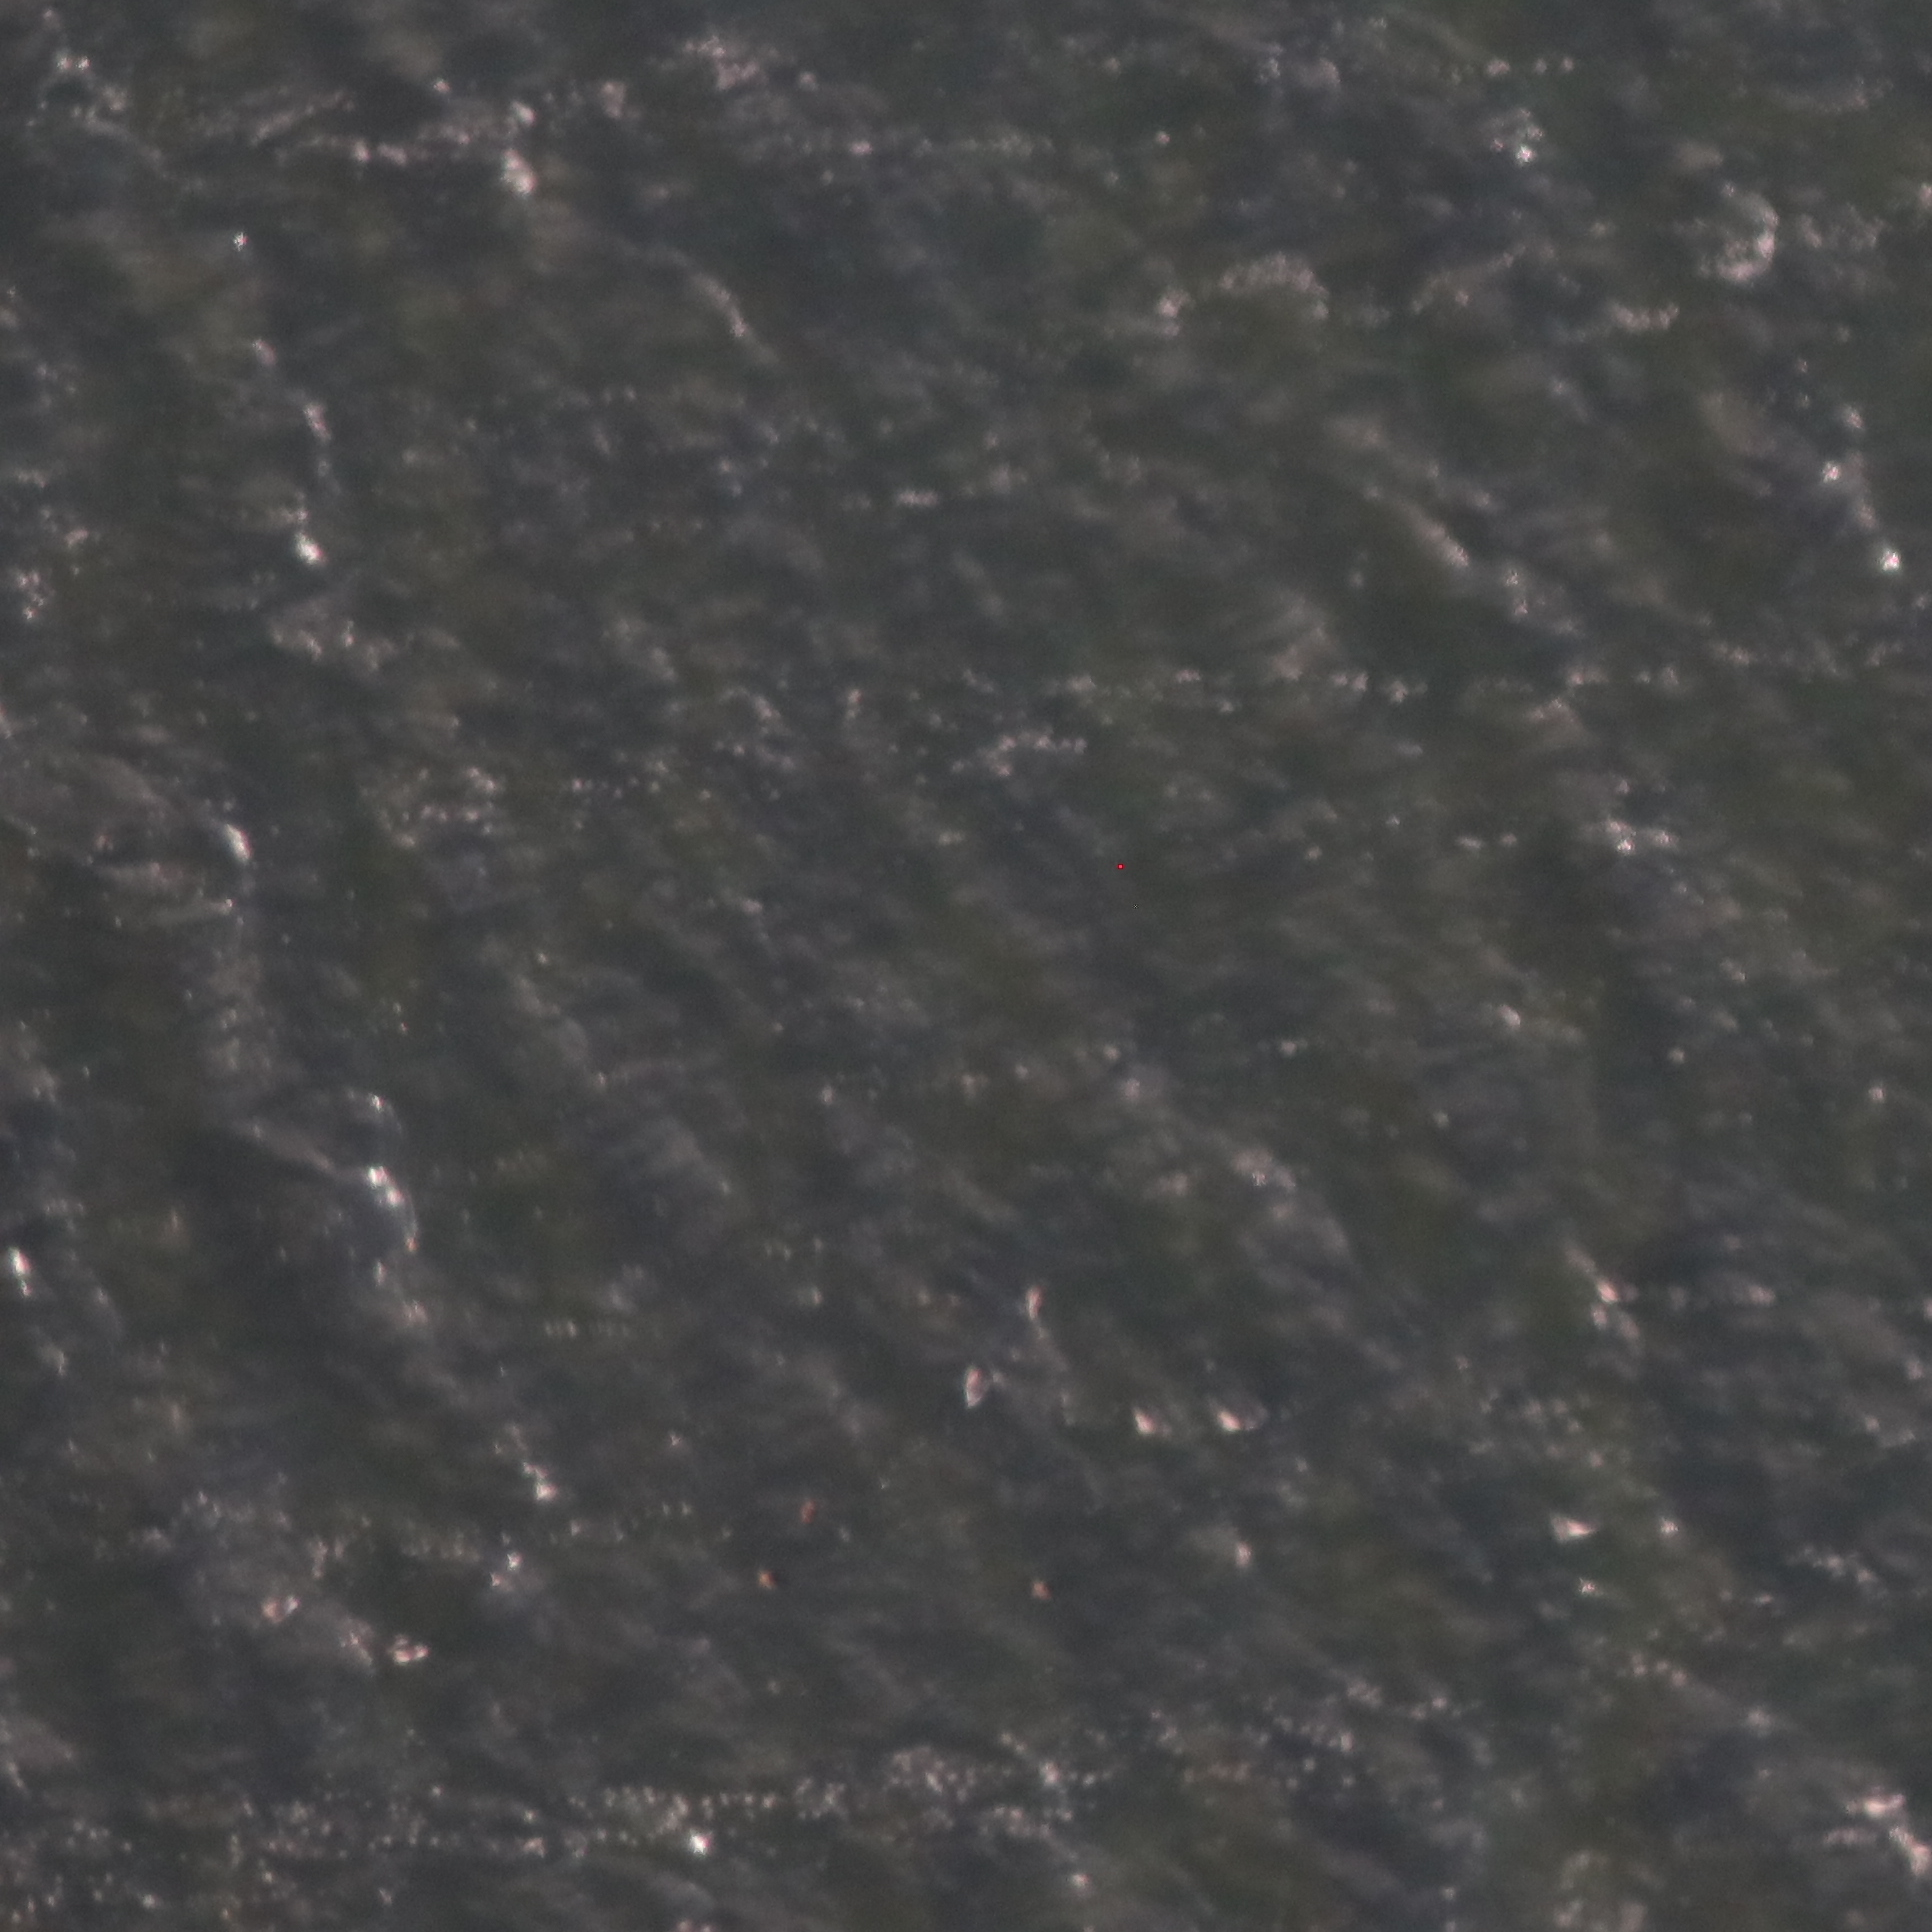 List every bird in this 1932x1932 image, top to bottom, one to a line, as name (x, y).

other bird (1038, 1295)
other bird (981, 1386)
other bird (1146, 1416)
other bird (1234, 1417)
other bird (810, 1513)
other bird (765, 1579)
other bird (1039, 1591)
brant (282, 1609)
brant (407, 1653)
brant (1881, 1801)